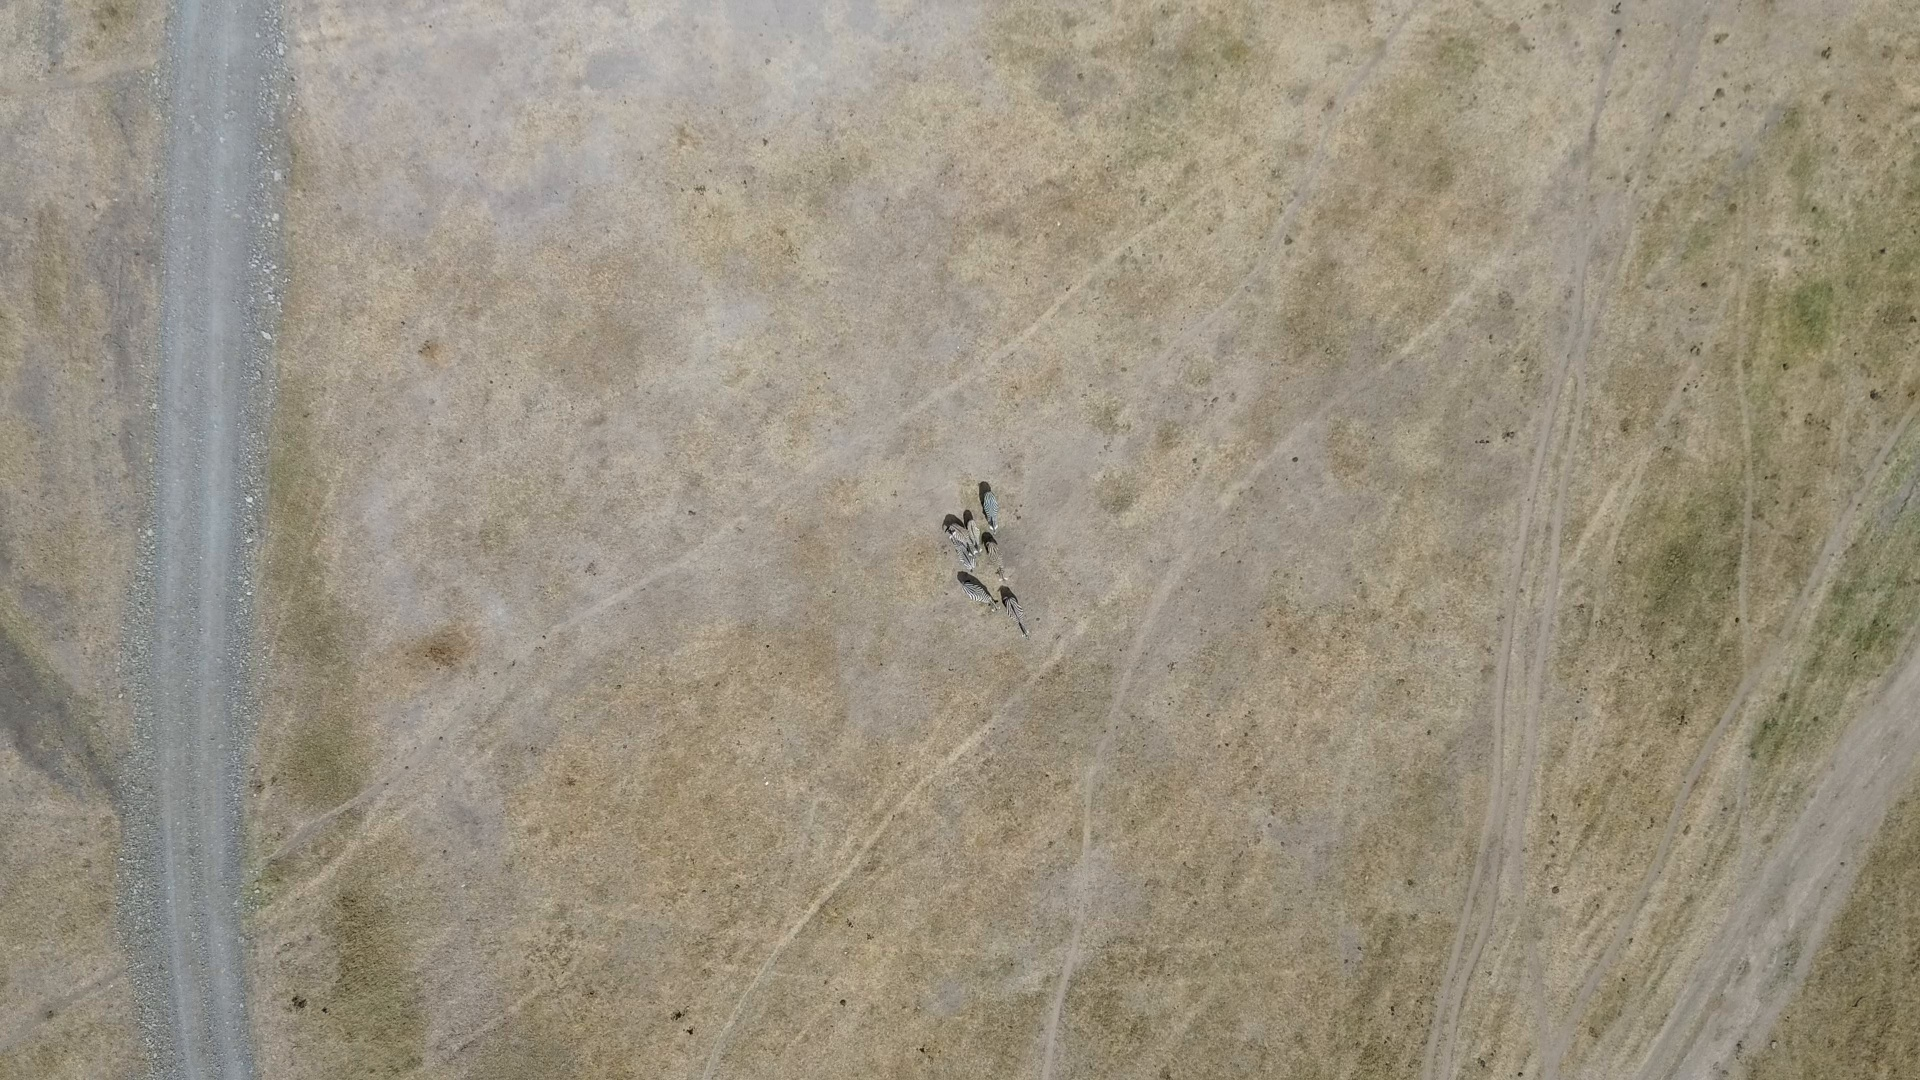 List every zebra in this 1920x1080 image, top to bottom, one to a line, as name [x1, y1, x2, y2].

zebra [981, 490, 1002, 531]
zebra [966, 519, 983, 553]
zebra [949, 523, 976, 556]
zebra [948, 532, 976, 570]
zebra [987, 541, 1008, 582]
zebra [958, 580, 996, 605]
zebra [1006, 597, 1028, 636]